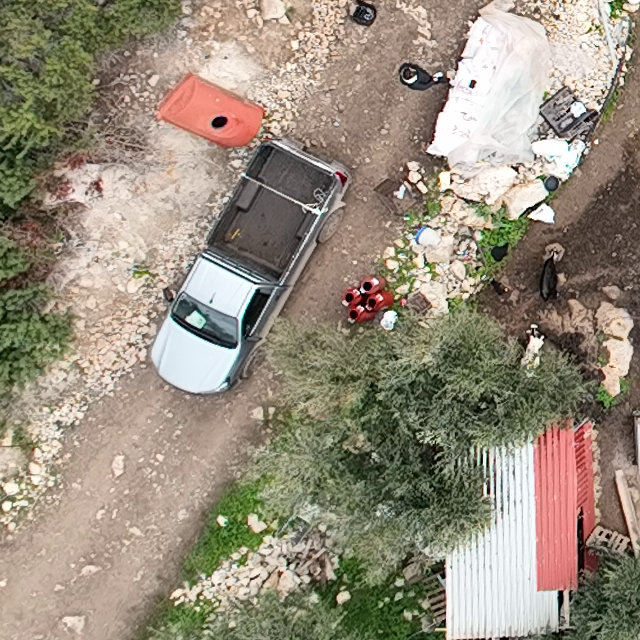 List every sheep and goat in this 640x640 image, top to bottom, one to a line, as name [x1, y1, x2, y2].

goat [541, 245, 559, 299]
sheep [519, 325, 545, 376]